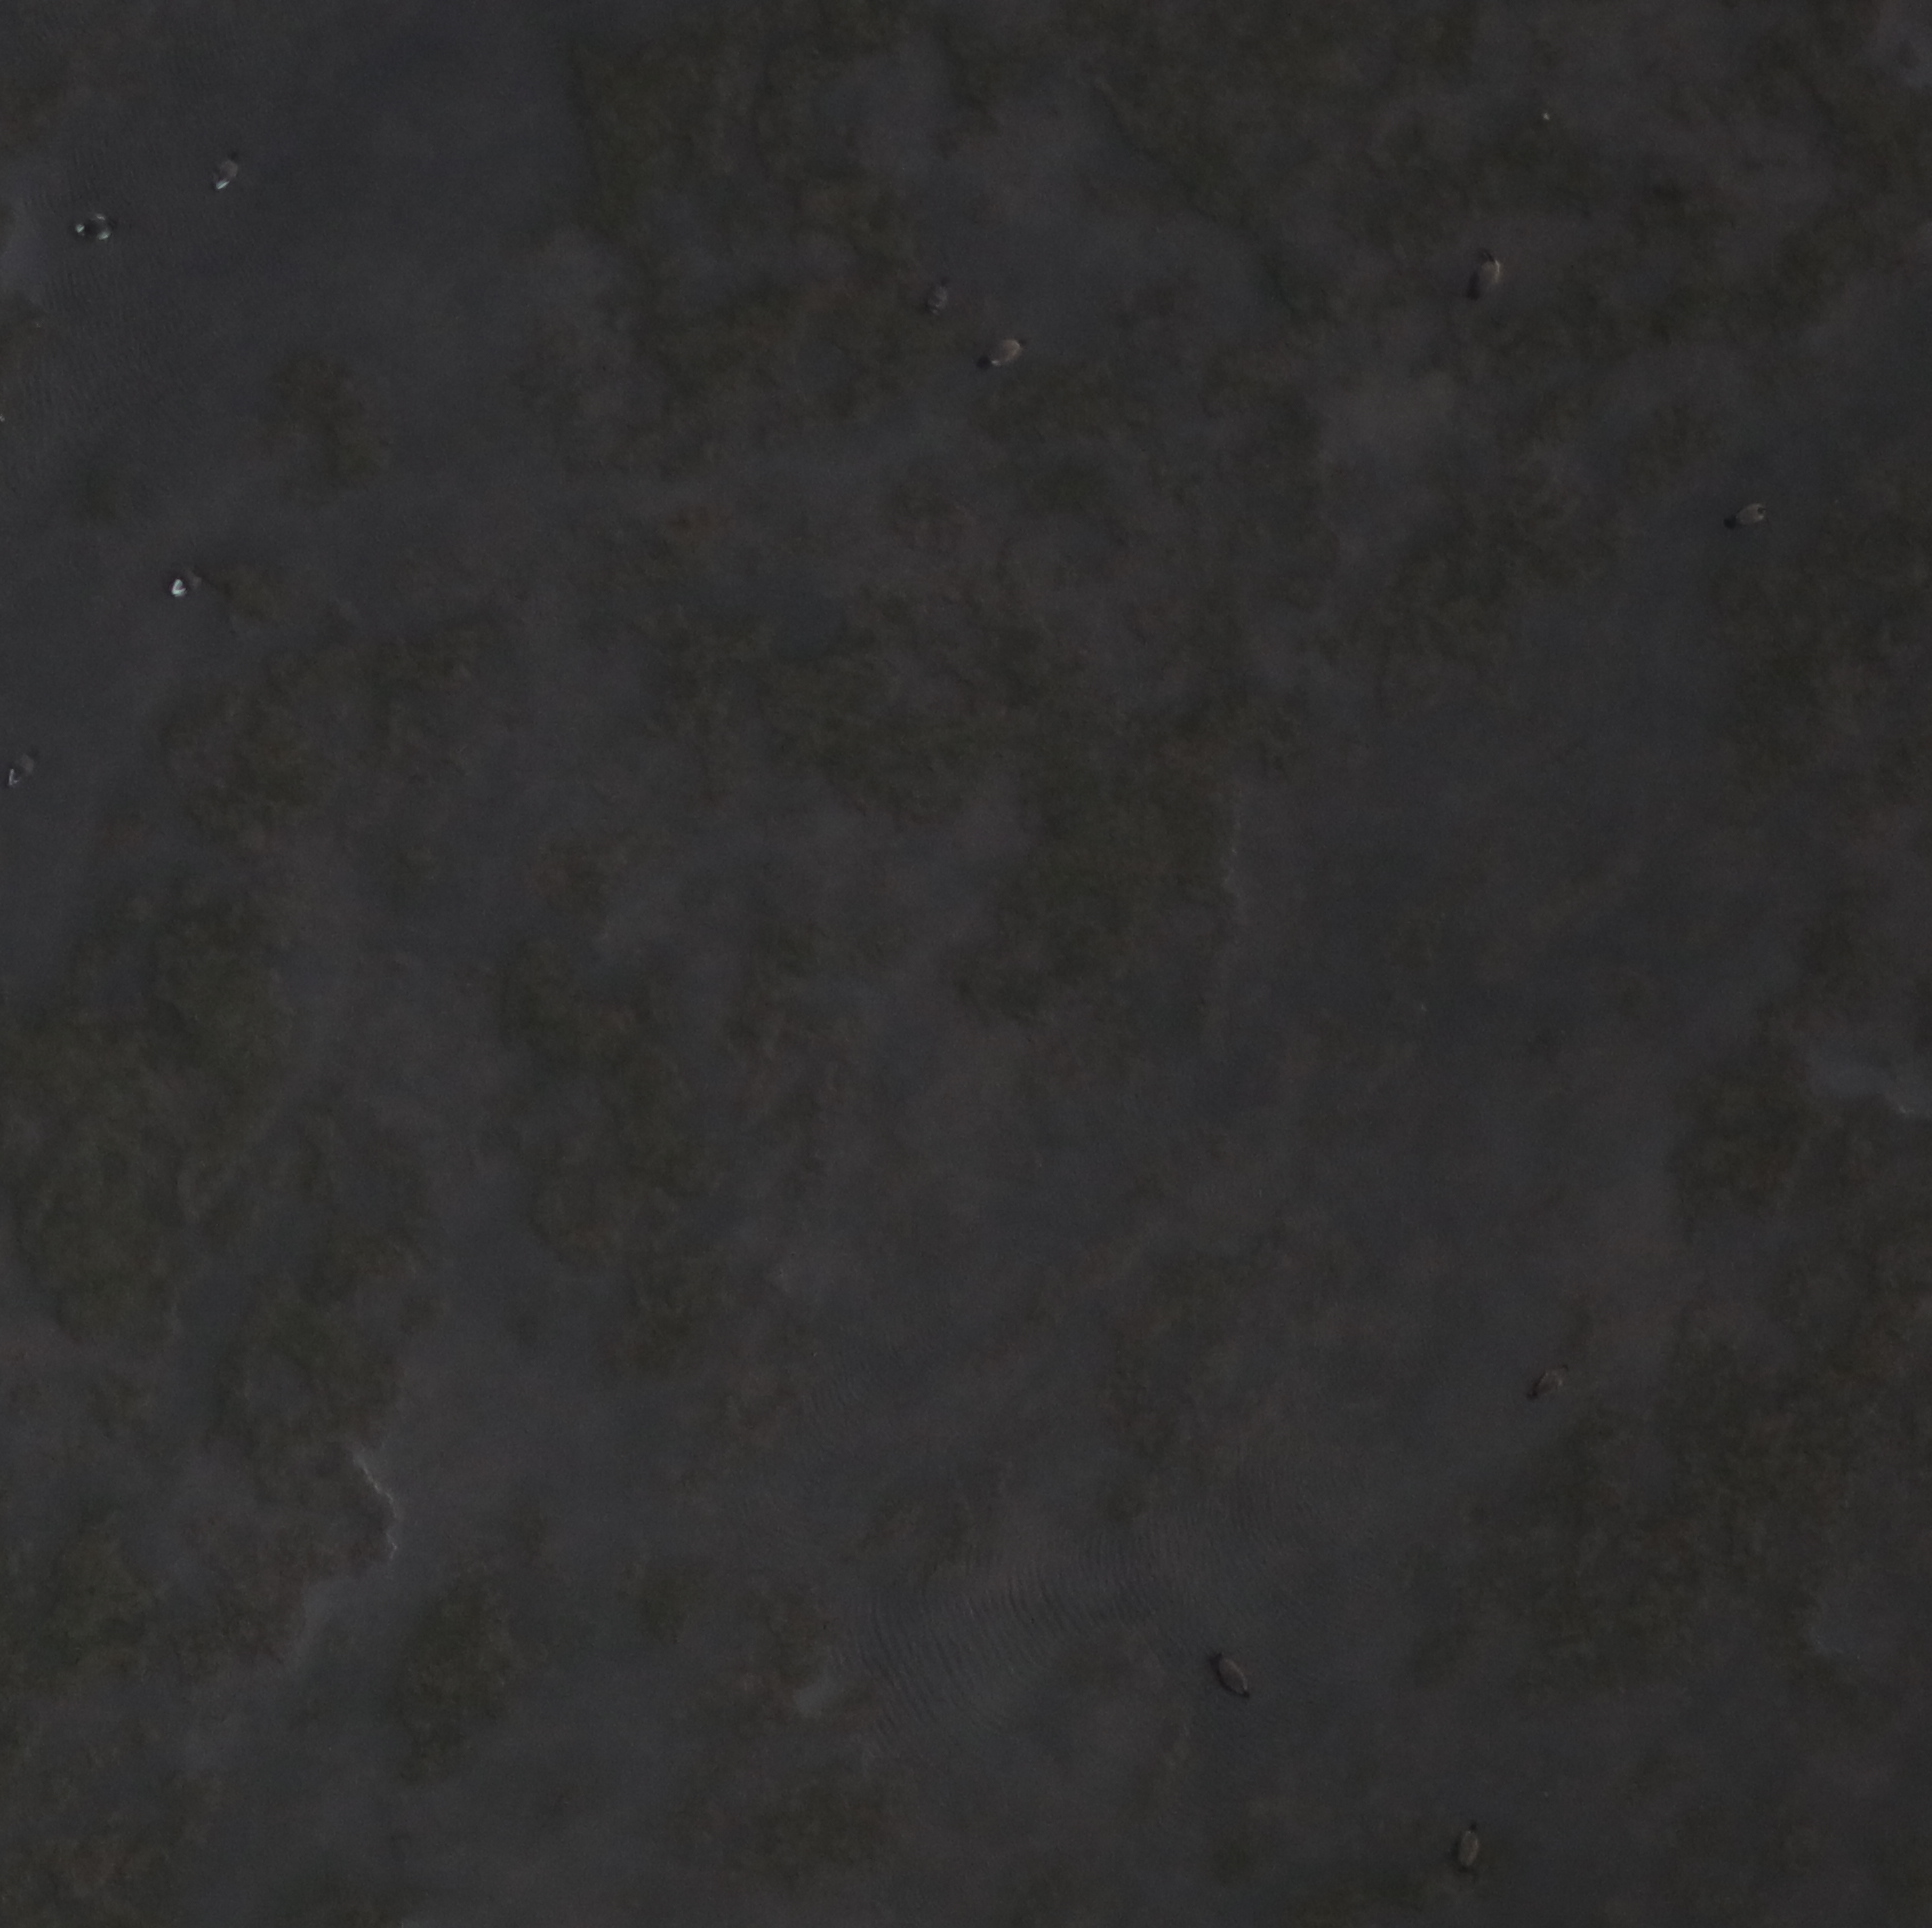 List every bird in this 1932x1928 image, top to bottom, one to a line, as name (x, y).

brant (230, 172)
brant (94, 229)
Canada goose (1491, 277)
Canada goose (938, 296)
Canada goose (1006, 348)
Canada goose (1749, 514)
brant (187, 581)
brant (26, 764)
Canada goose (1551, 1379)
Canada goose (1236, 1680)
Canada goose (1469, 1845)